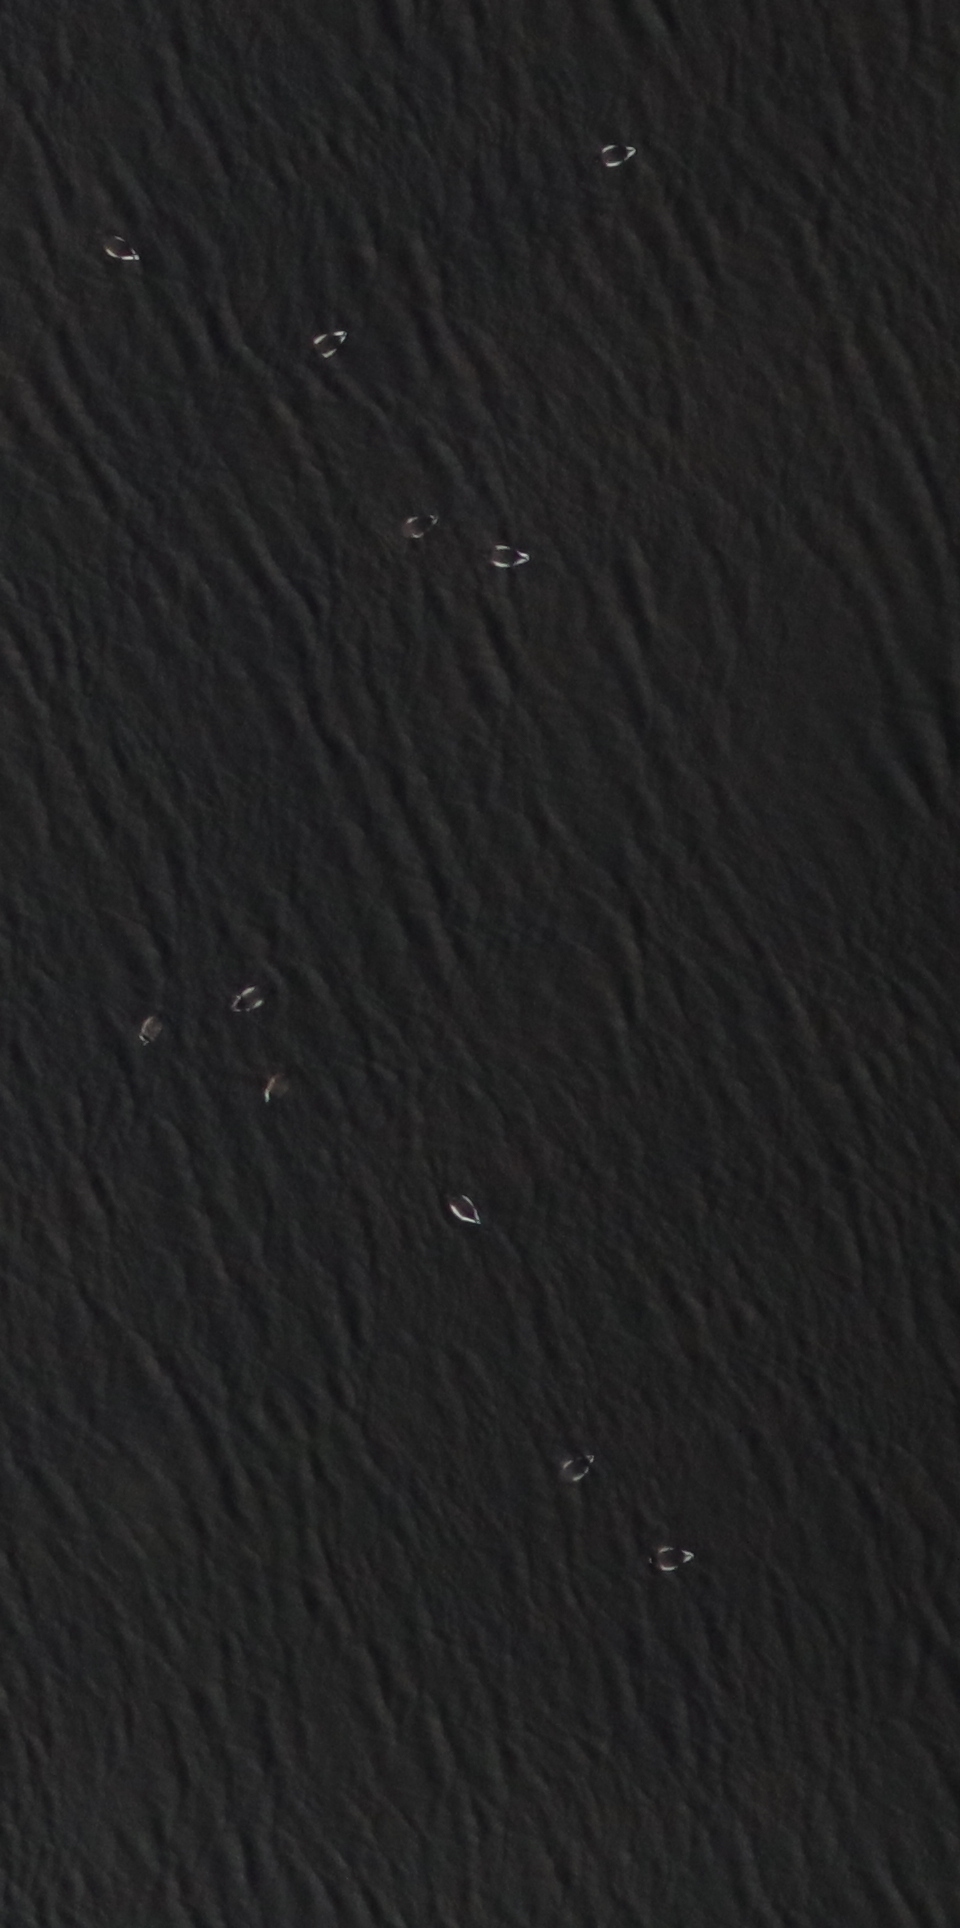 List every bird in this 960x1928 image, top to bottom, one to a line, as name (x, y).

brant (616, 154)
brant (118, 246)
brant (329, 345)
brant (419, 525)
brant (507, 555)
brant (251, 999)
brant (152, 1028)
brant (277, 1085)
brant (463, 1207)
brant (575, 1468)
brant (669, 1559)